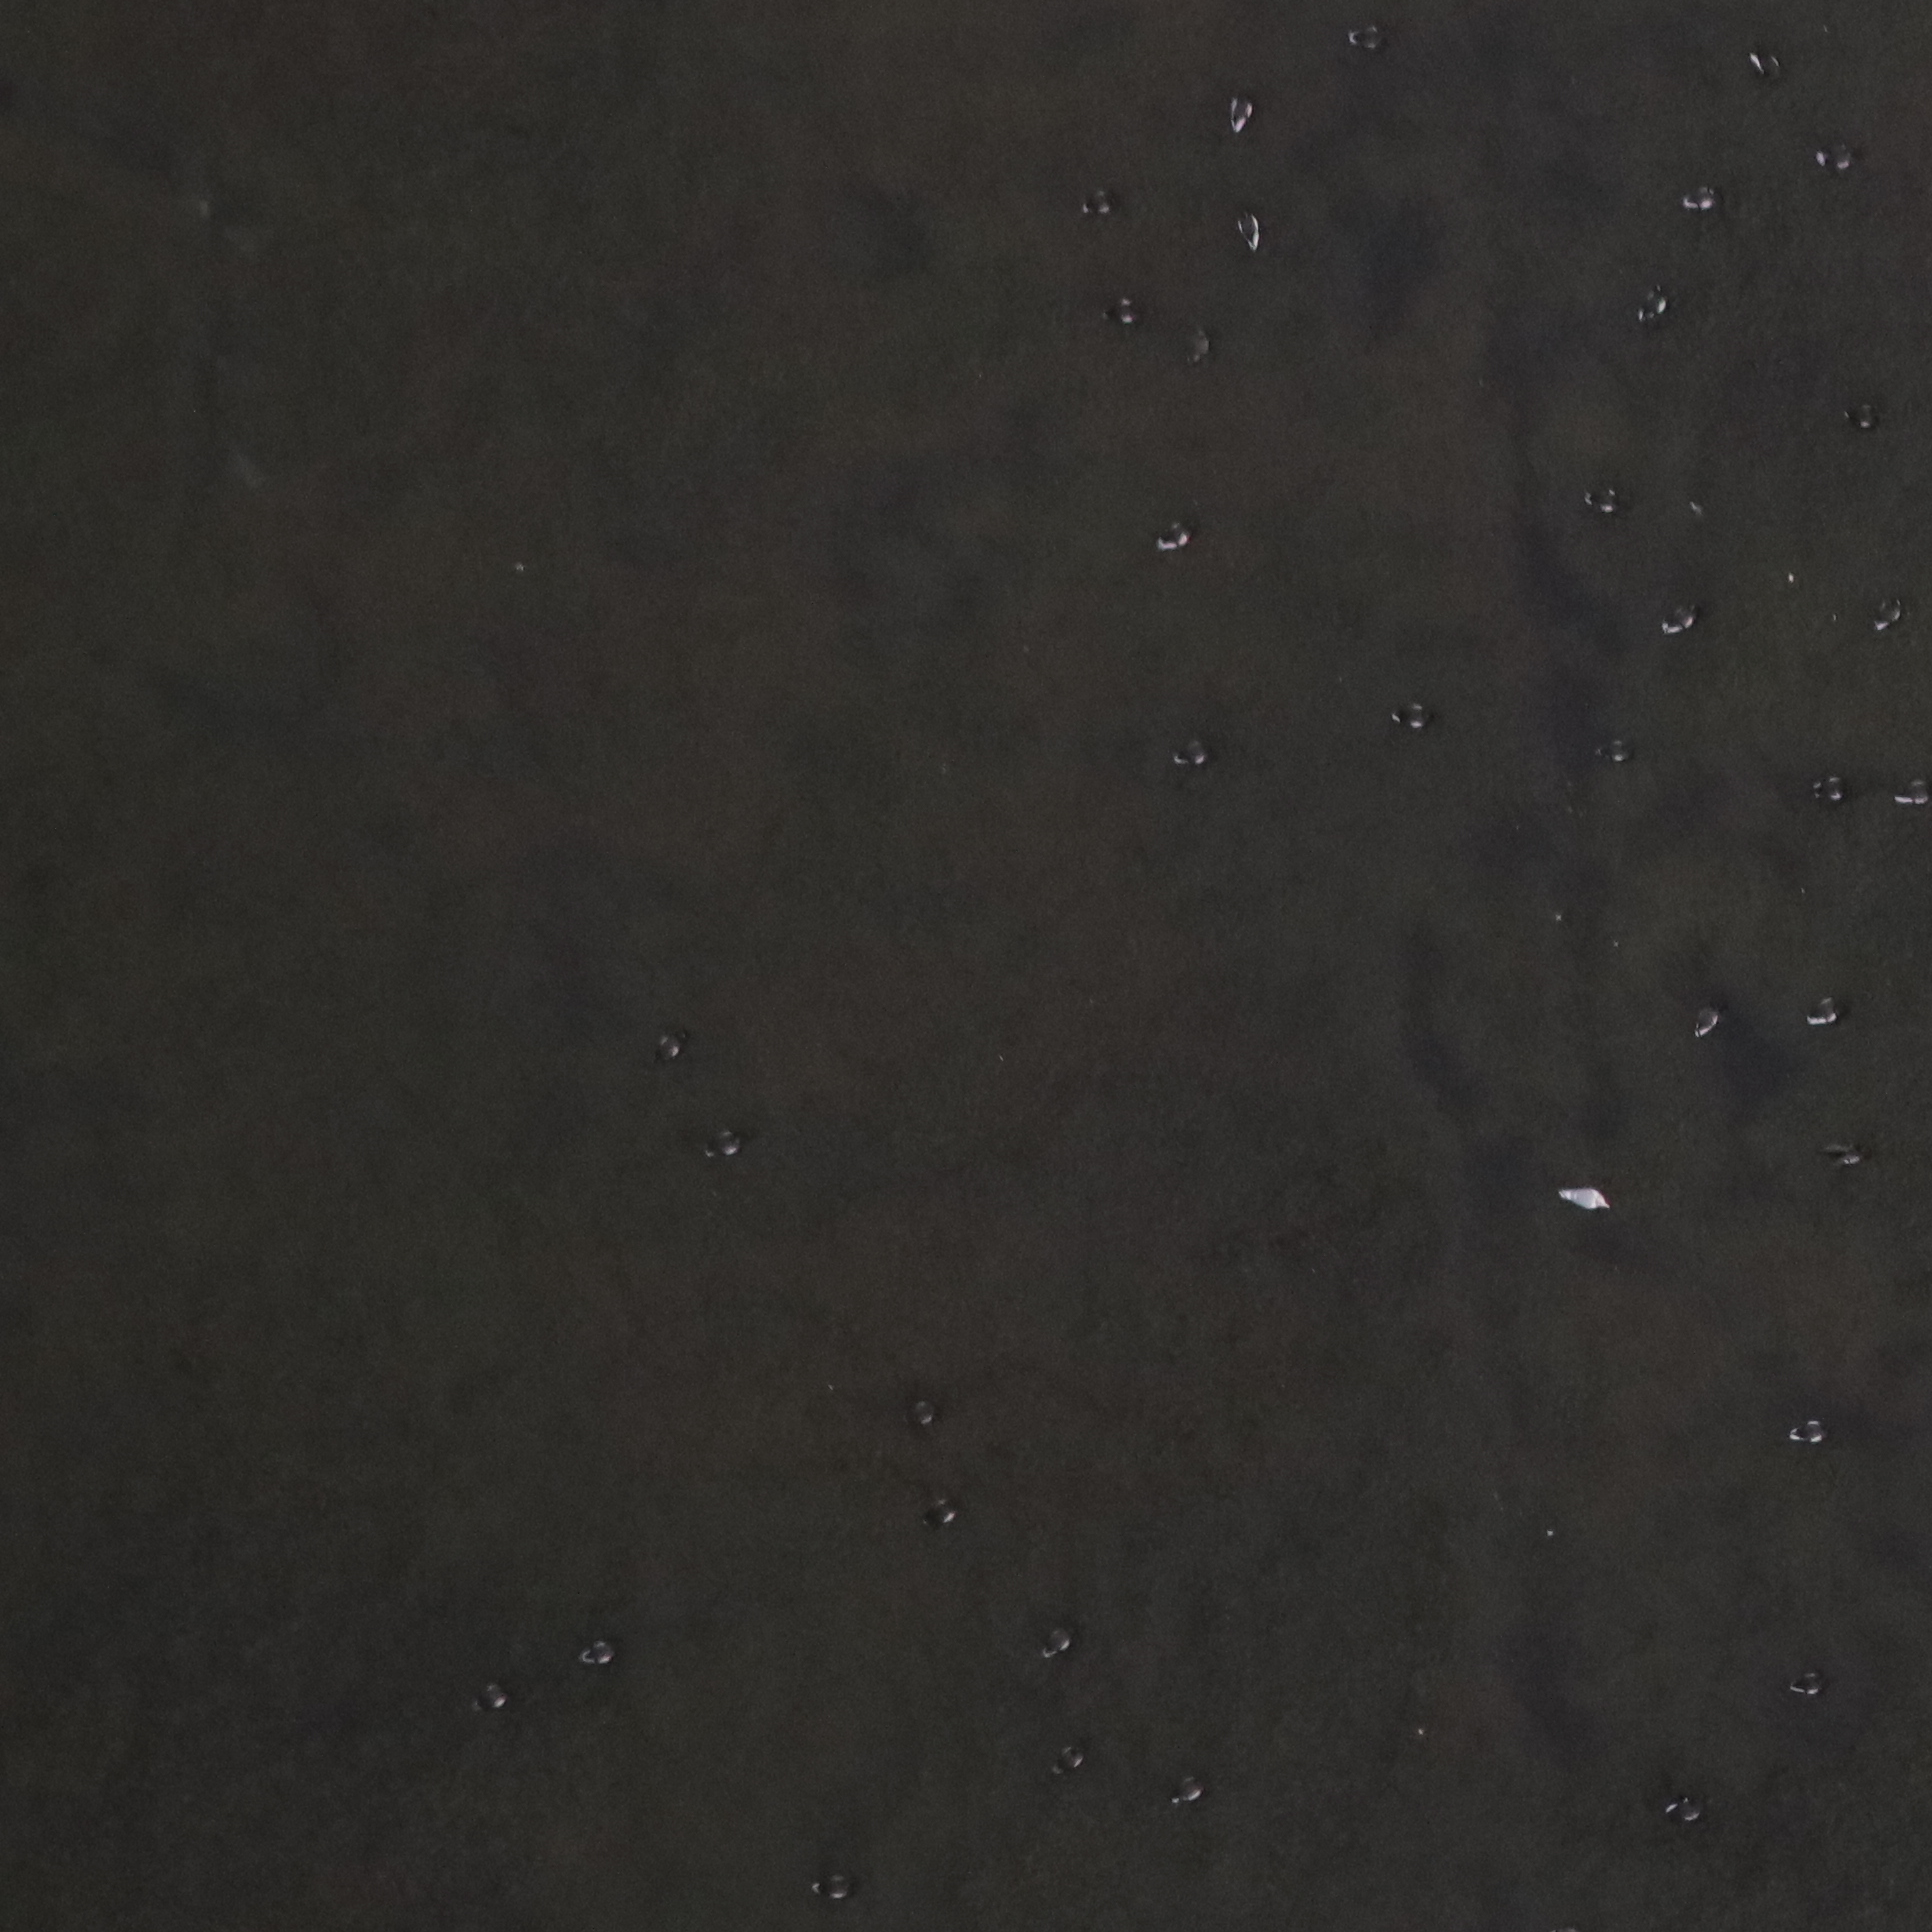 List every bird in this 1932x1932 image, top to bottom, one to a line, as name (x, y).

brant (1368, 37)
brant (1765, 66)
brant (1241, 111)
brant (1835, 158)
brant (1703, 196)
brant (1098, 204)
brant (1250, 228)
brant (1655, 304)
brant (1123, 313)
brant (1199, 346)
brant (1863, 417)
brant (1605, 498)
brant (1177, 537)
brant (1891, 617)
brant (1681, 620)
brant (1414, 716)
brant (1193, 753)
brant (1616, 754)
brant (1833, 789)
brant (1914, 793)
brant (1825, 1011)
brant (1709, 1020)
brant (671, 1047)
brant (724, 1142)
brant (1842, 1153)
gull (1586, 1199)
brant (919, 1413)
brant (1811, 1433)
brant (941, 1512)
brant (1055, 1642)
brant (598, 1652)
brant (1809, 1685)
brant (493, 1697)
brant (1071, 1757)
brant (1189, 1791)
brant (1685, 1809)
brant (835, 1886)